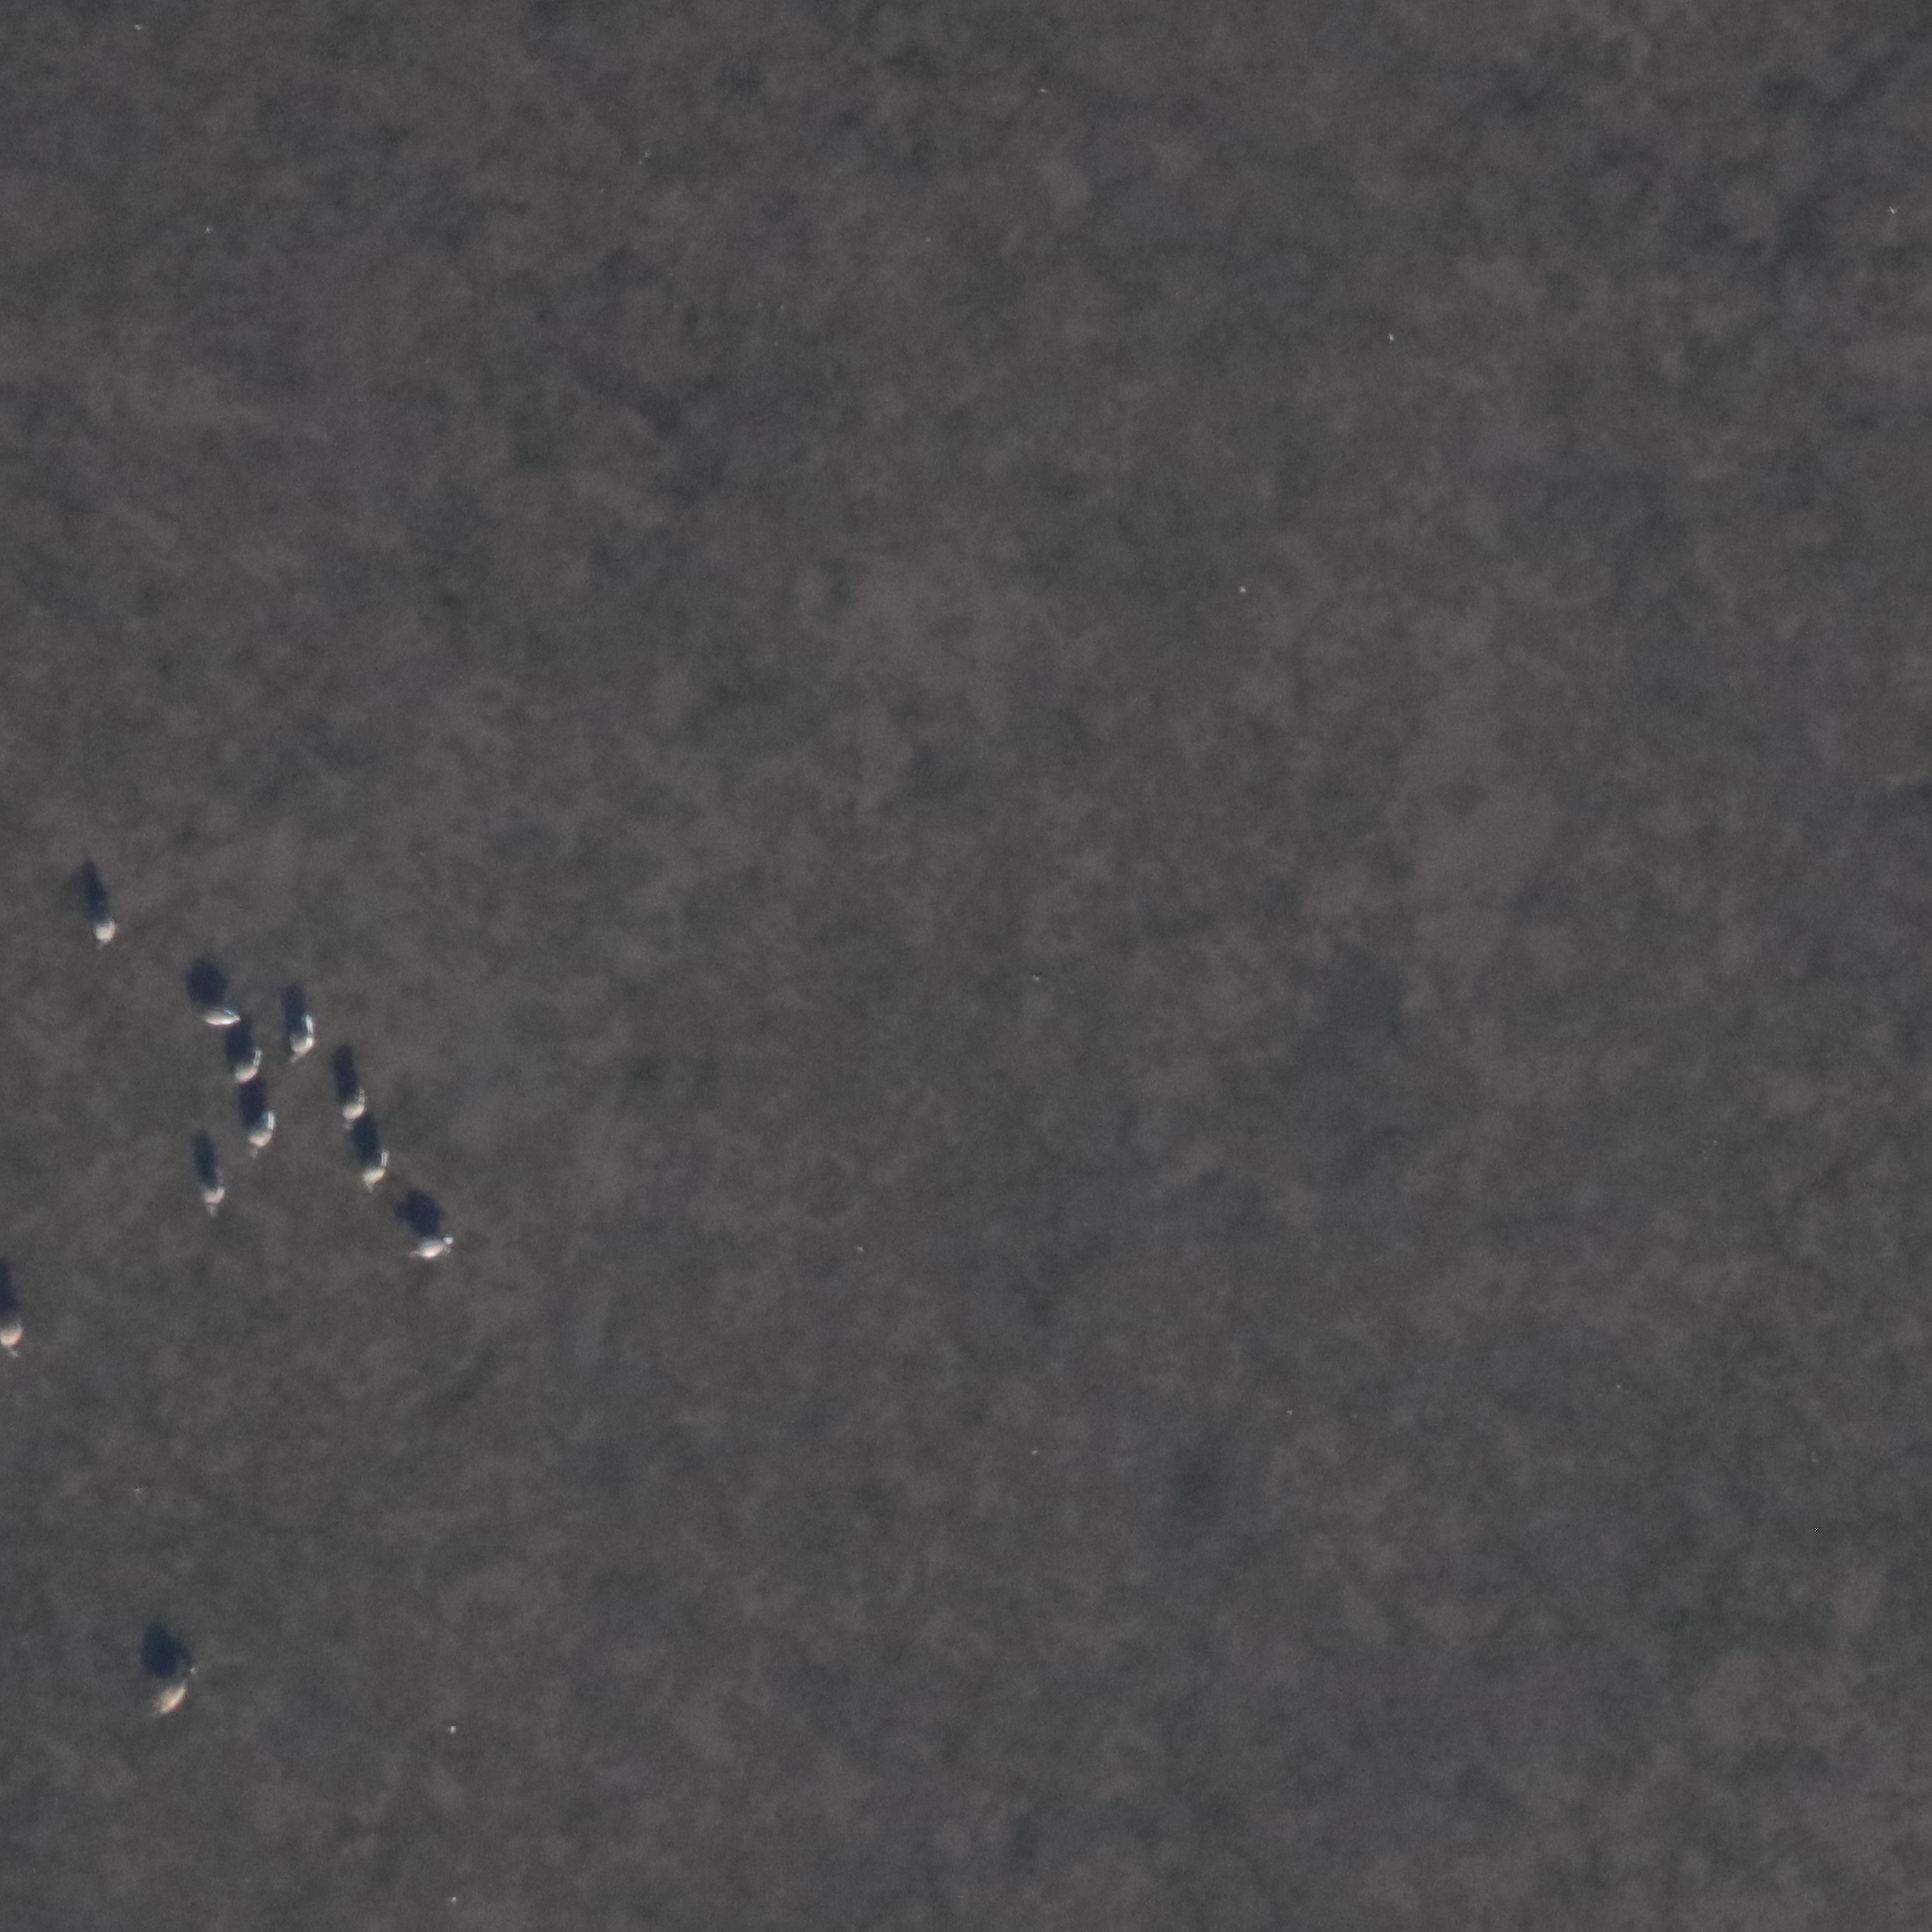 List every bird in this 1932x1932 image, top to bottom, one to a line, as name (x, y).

brant (109, 933)
brant (217, 1015)
brant (301, 1040)
brant (245, 1065)
brant (357, 1106)
brant (261, 1130)
brant (374, 1167)
brant (214, 1187)
brant (435, 1246)
Canada goose (7, 1328)
Canada goose (170, 1692)